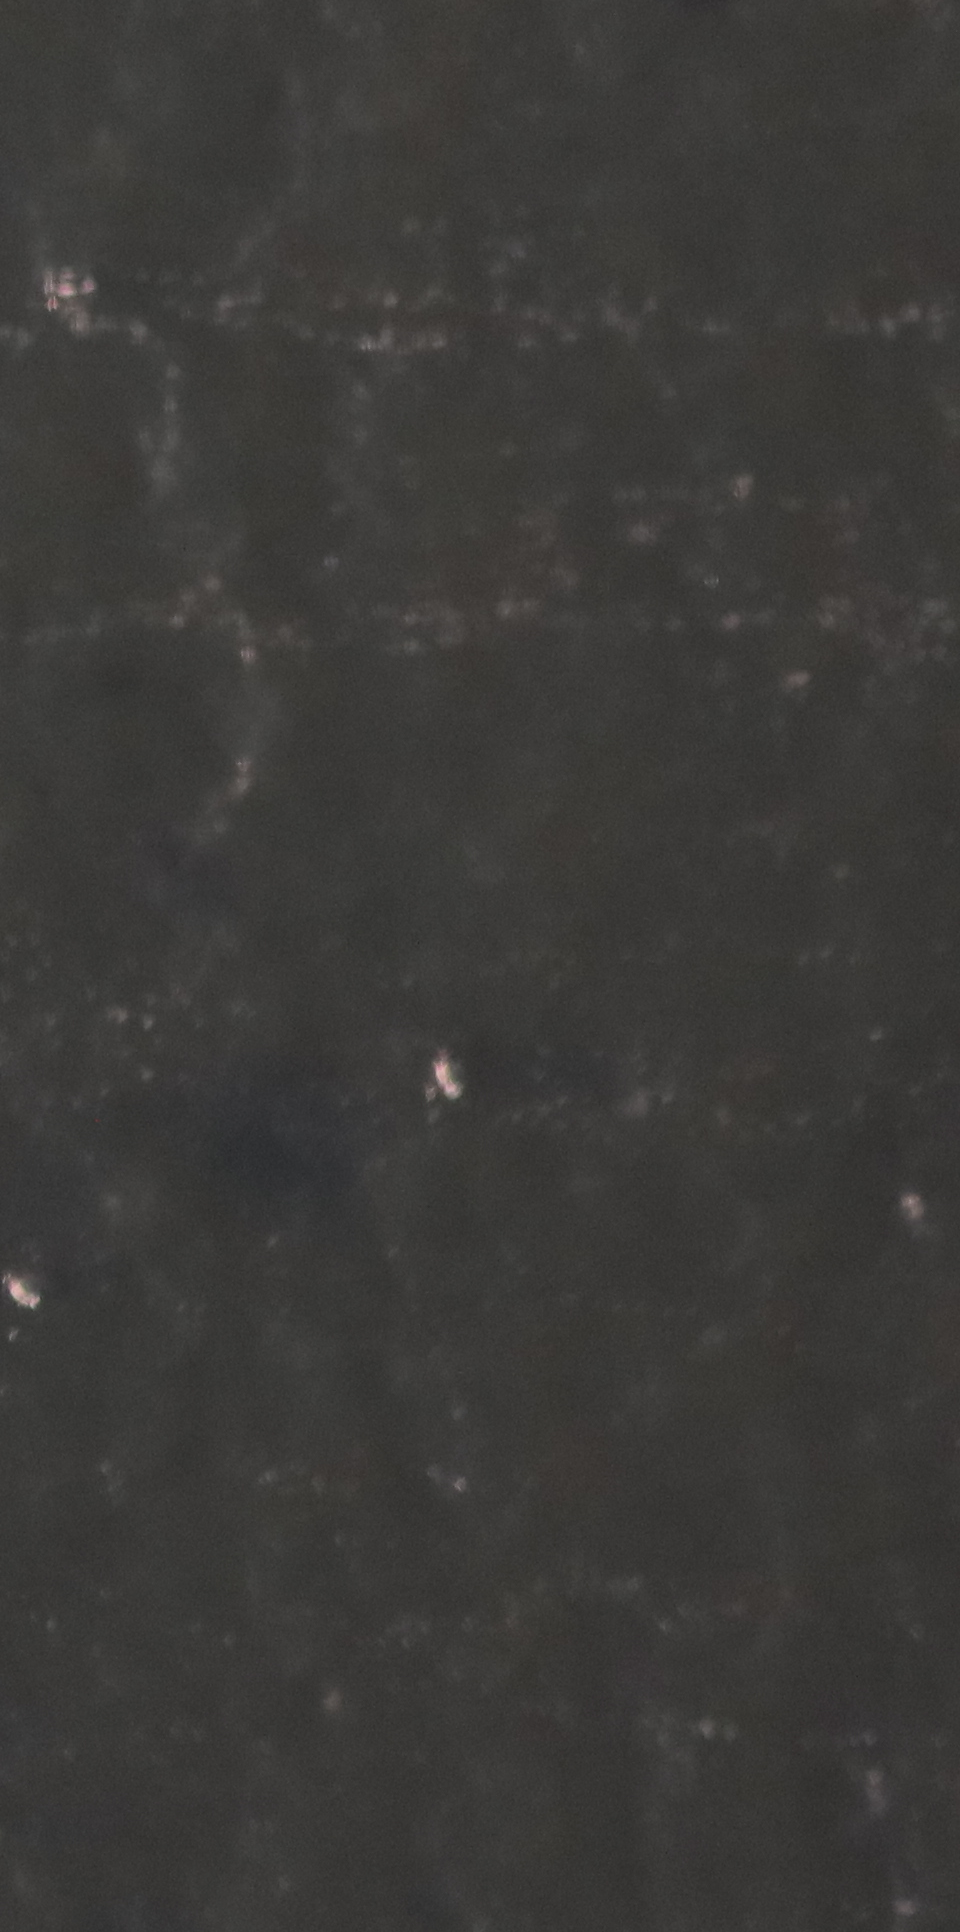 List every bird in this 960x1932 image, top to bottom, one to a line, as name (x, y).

brant (70, 275)
brant (453, 1077)
brant (26, 1283)